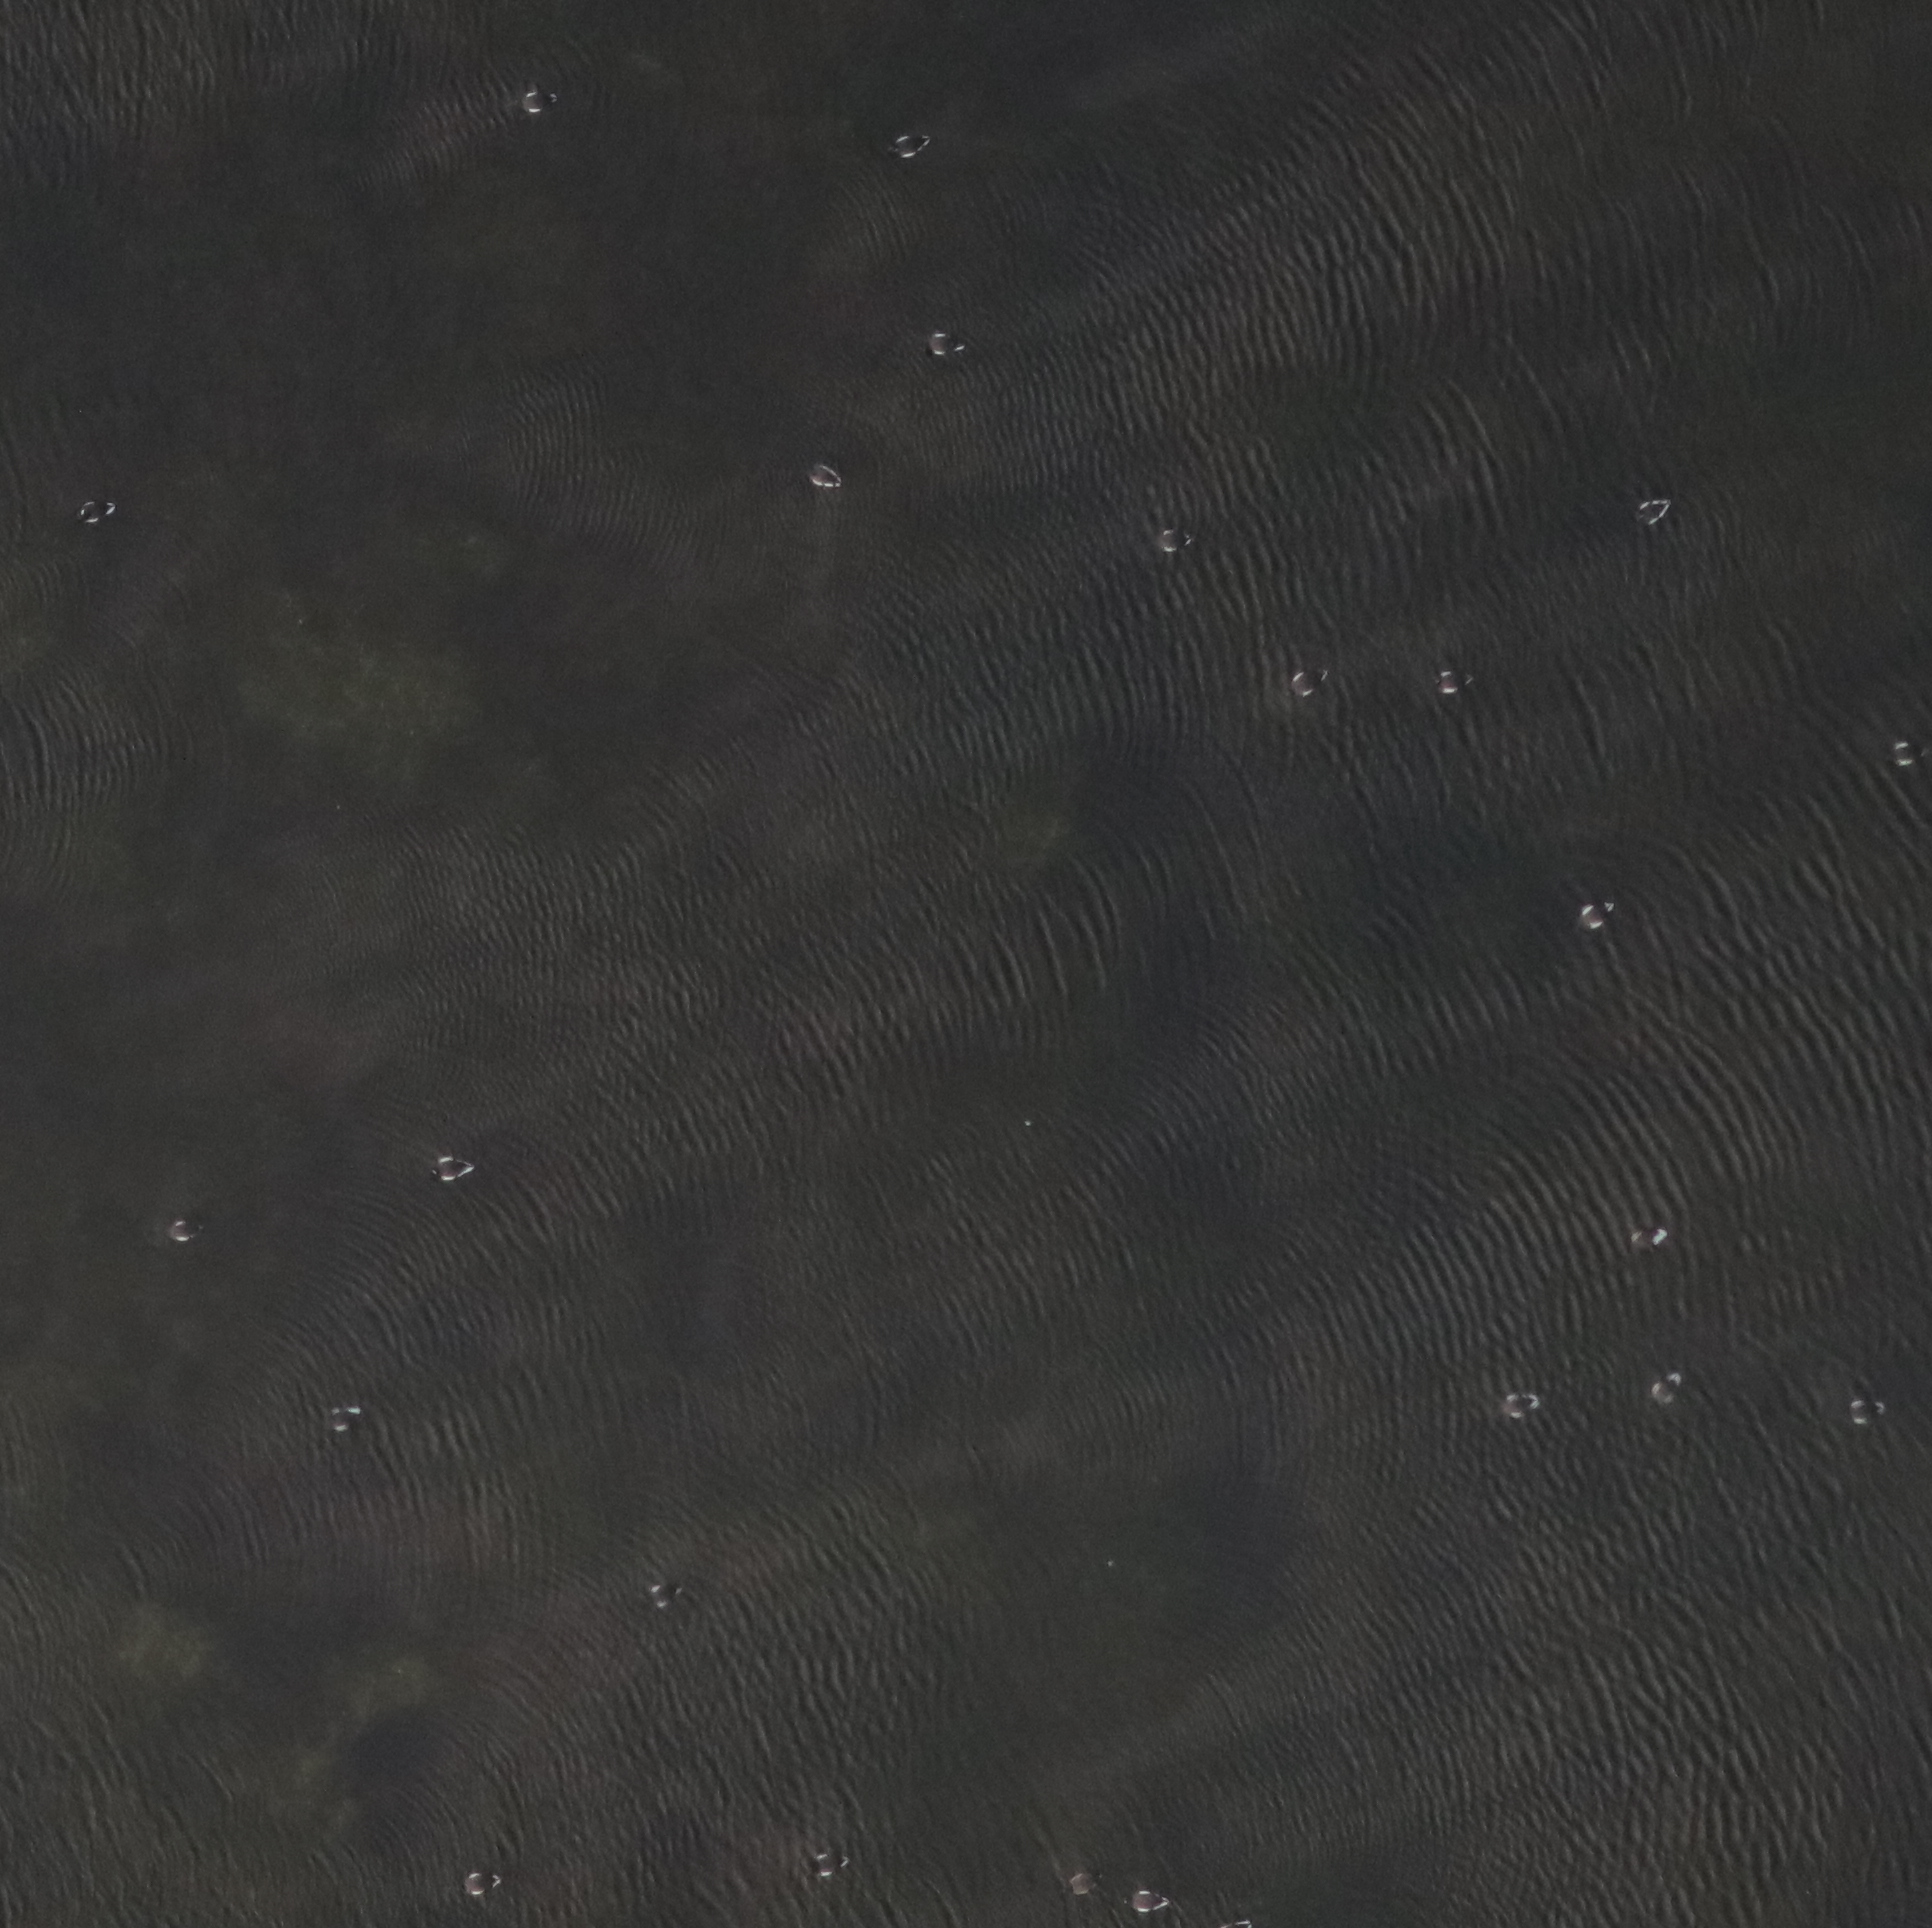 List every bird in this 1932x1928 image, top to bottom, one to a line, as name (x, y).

brant (533, 103)
brant (908, 146)
brant (943, 345)
brant (823, 475)
brant (94, 511)
brant (1653, 512)
brant (1172, 538)
brant (1450, 680)
brant (1302, 682)
brant (1904, 755)
brant (1594, 915)
brant (450, 1169)
brant (181, 1231)
brant (1652, 1238)
brant (1663, 1389)
brant (1516, 1407)
brant (1864, 1410)
brant (345, 1420)
brant (664, 1596)
brant (831, 1863)
brant (479, 1883)
brant (1081, 1883)
brant (1145, 1900)